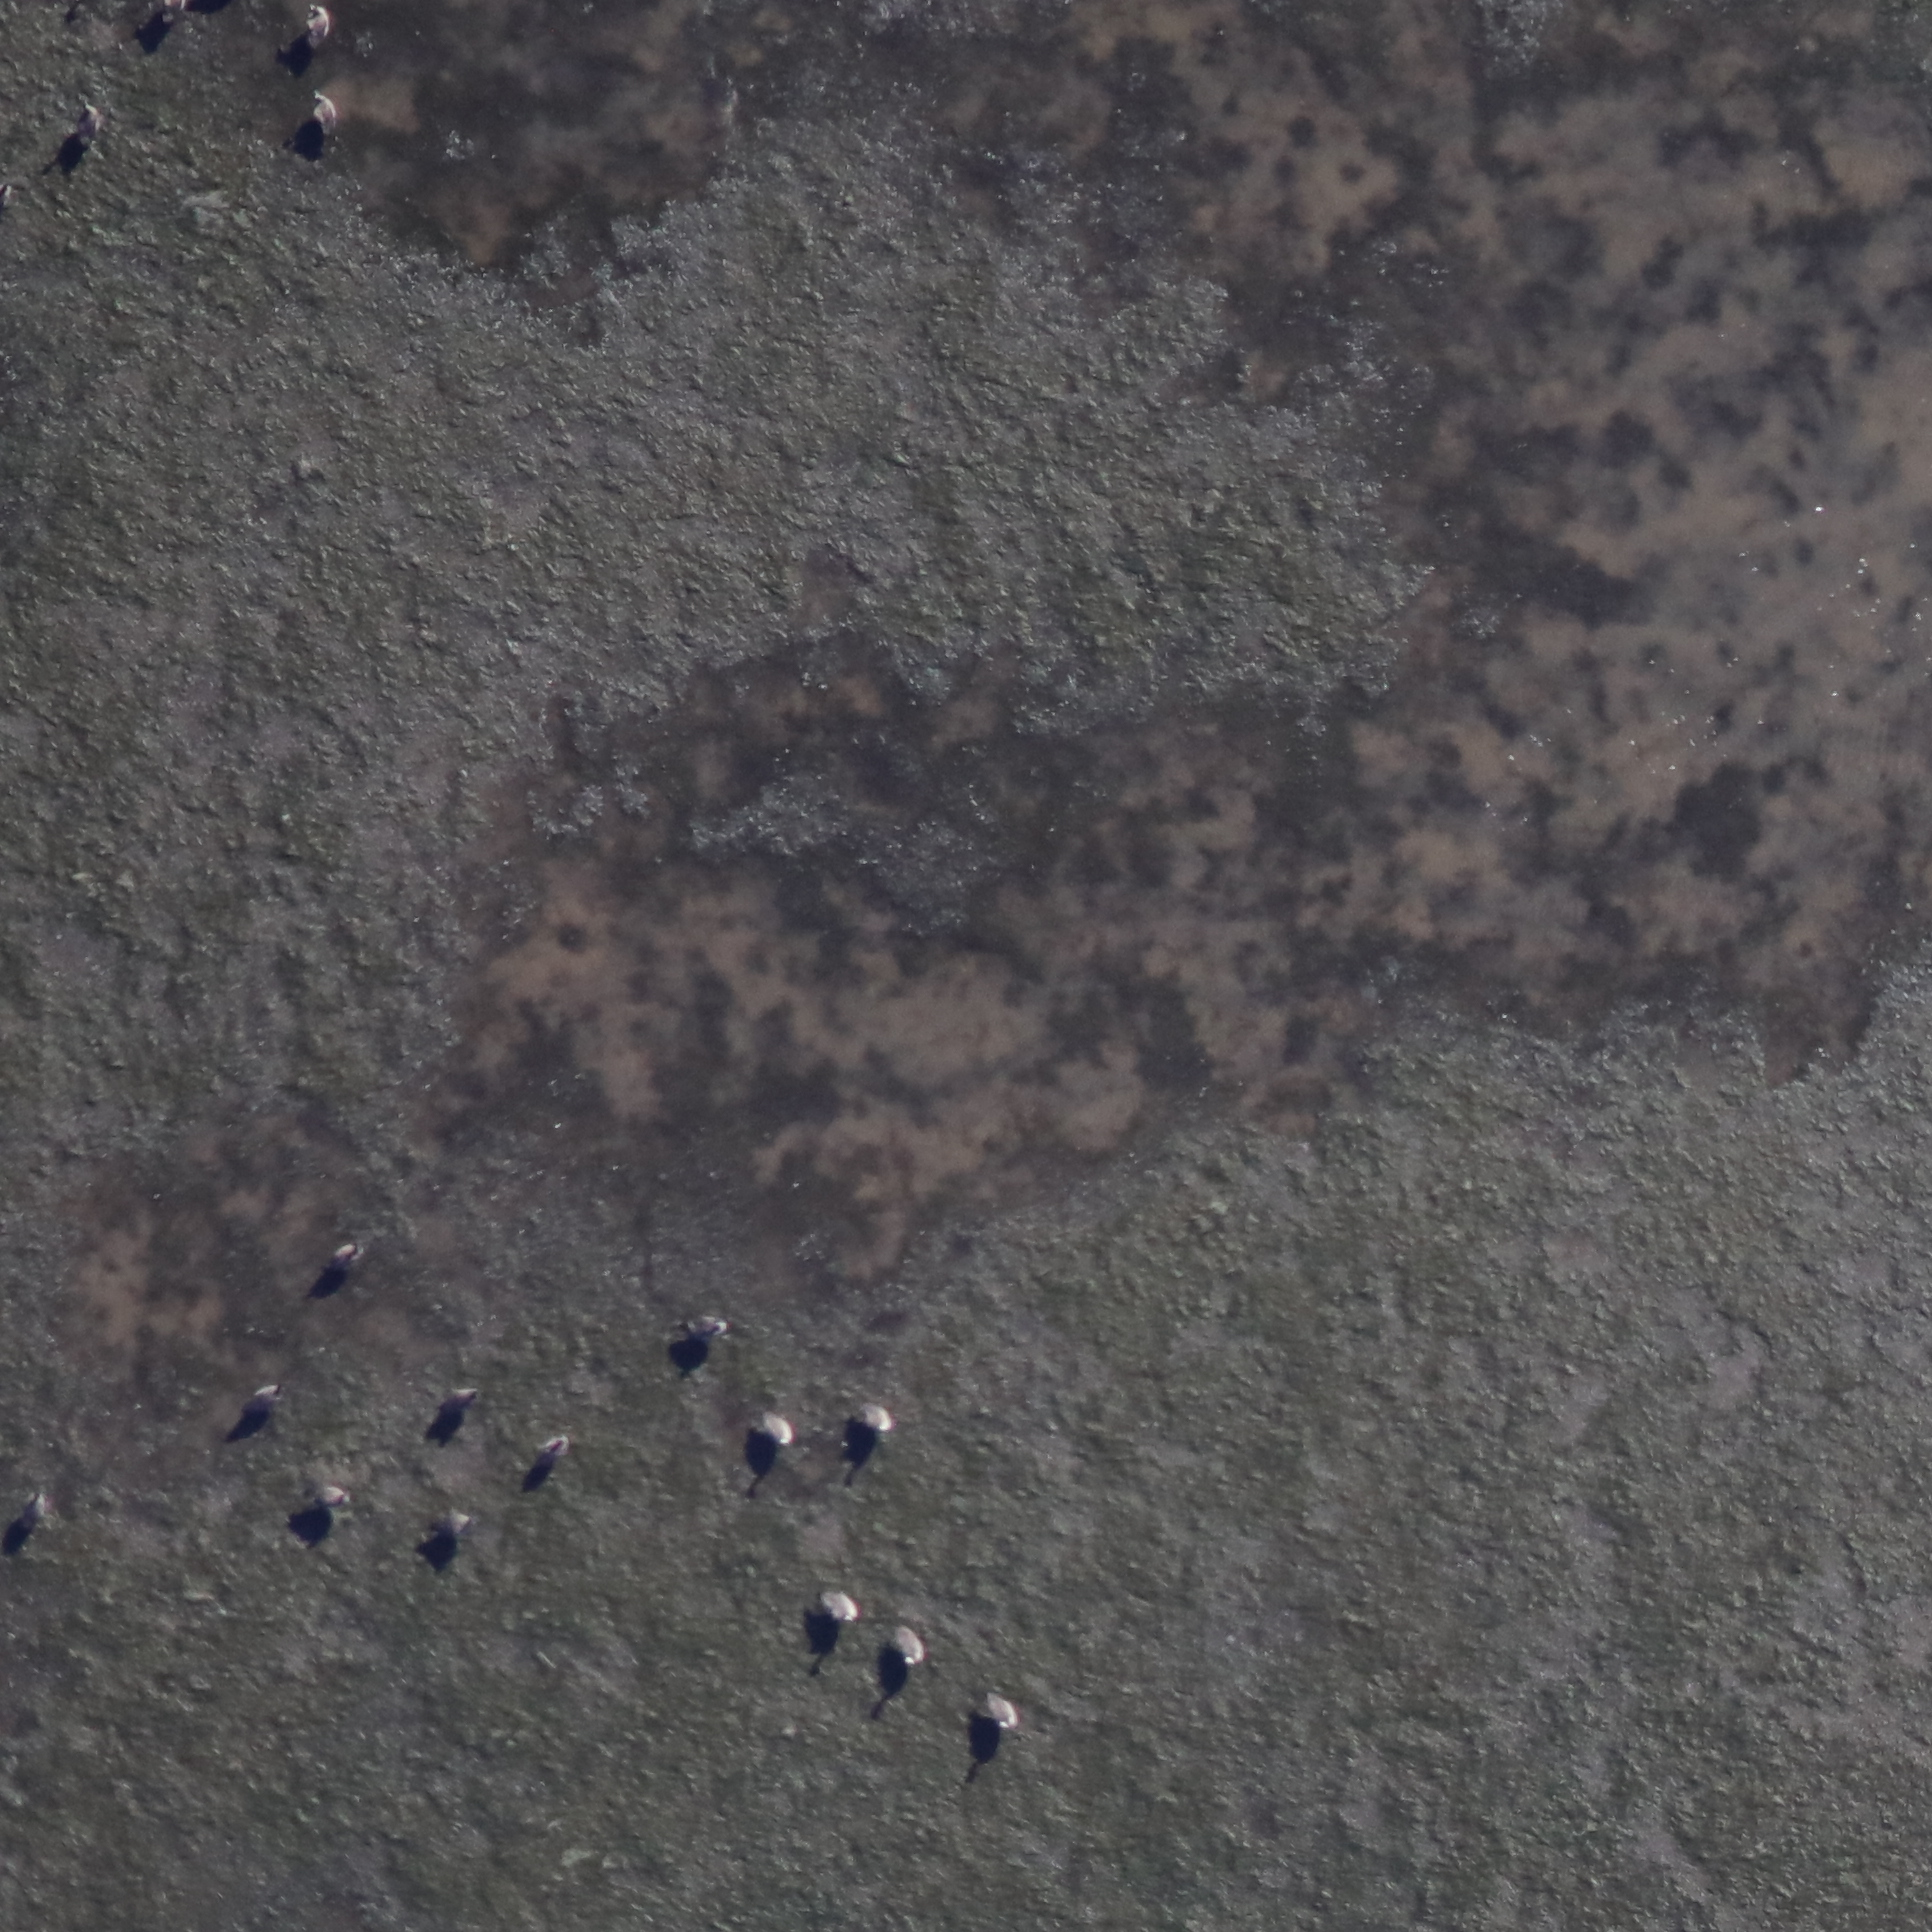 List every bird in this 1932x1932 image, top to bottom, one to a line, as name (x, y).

Canada goose (174, 4)
Canada goose (314, 28)
Canada goose (327, 115)
Canada goose (87, 123)
Canada goose (346, 1258)
Canada goose (708, 1327)
Canada goose (262, 1396)
Canada goose (460, 1399)
Canada goose (877, 1417)
Canada goose (771, 1425)
Canada goose (551, 1450)
Canada goose (335, 1497)
Canada goose (37, 1510)
Canada goose (464, 1521)
Canada goose (834, 1606)
Canada goose (914, 1651)
Canada goose (1005, 1716)